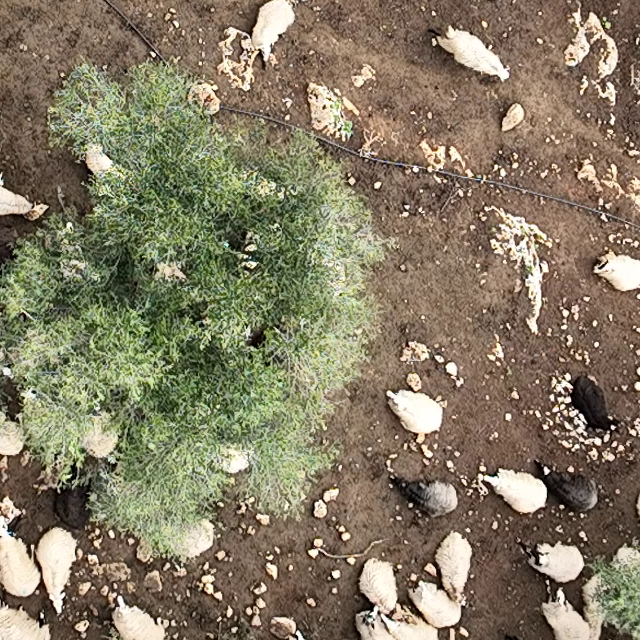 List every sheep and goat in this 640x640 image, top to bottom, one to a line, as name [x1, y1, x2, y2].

sheep [252, 0, 295, 61]
sheep [427, 26, 511, 82]
sheep [0, 109, 6, 183]
sheep [83, 145, 115, 178]
sheep [0, 177, 49, 216]
sheep [0, 223, 22, 273]
sheep [592, 255, 639, 291]
sheep [570, 373, 619, 435]
sheep [383, 387, 442, 432]
sheep [0, 398, 25, 457]
sheep [70, 413, 118, 457]
sheep [209, 444, 249, 473]
sheep [53, 461, 95, 528]
sheep [540, 463, 596, 512]
sheep [477, 466, 548, 515]
sheep [387, 474, 459, 517]
sheep [150, 503, 217, 558]
sheep [0, 514, 40, 595]
sheep [36, 525, 78, 613]
sheep [434, 529, 474, 607]
sheep [513, 536, 584, 582]
sheep [613, 545, 639, 591]
sheep [357, 558, 411, 621]
sheep [581, 570, 614, 639]
sheep [405, 578, 461, 627]
sheep [541, 584, 589, 639]
sheep [0, 591, 52, 639]
sheep [114, 595, 165, 639]
sheep [372, 606, 438, 639]
sheep [353, 614, 394, 639]